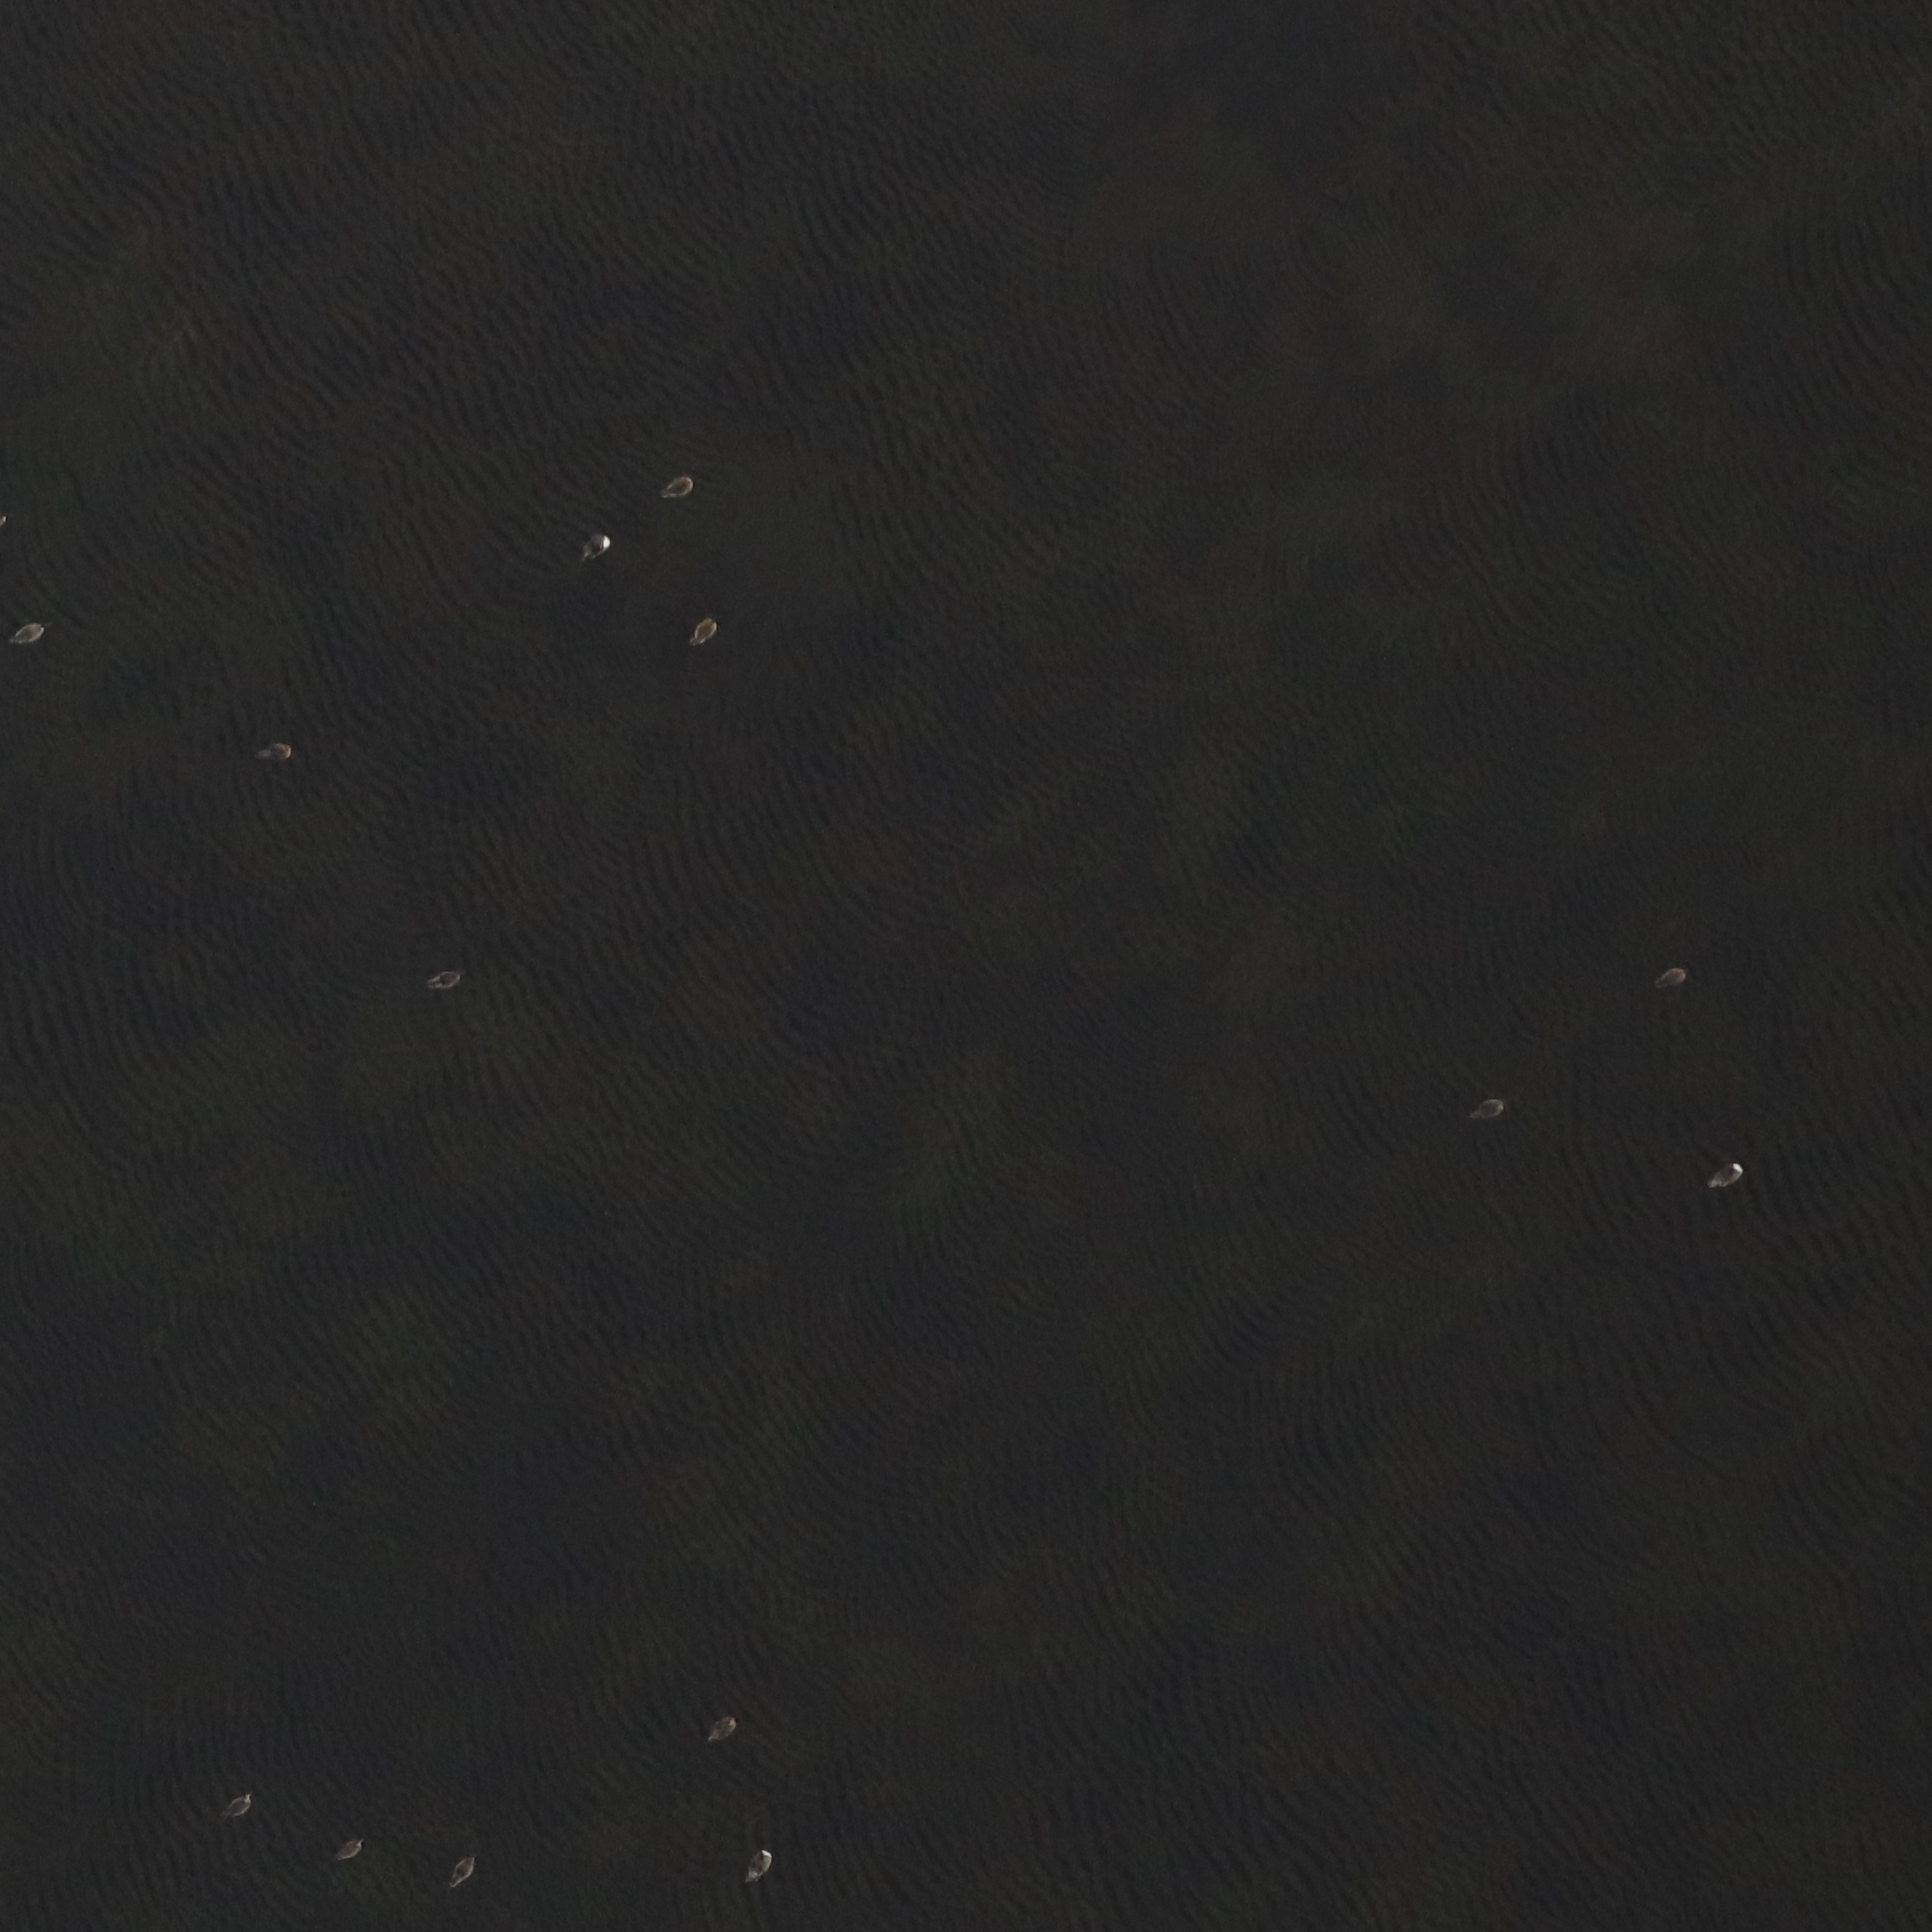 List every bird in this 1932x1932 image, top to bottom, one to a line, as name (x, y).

other bird (681, 488)
other bird (598, 547)
other bird (706, 631)
other bird (28, 635)
other bird (274, 753)
other bird (451, 978)
other bird (1674, 981)
other bird (1487, 1106)
other bird (1727, 1175)
other bird (725, 1728)
other bird (238, 1803)
other bird (345, 1851)
other bird (759, 1865)
other bird (465, 1870)